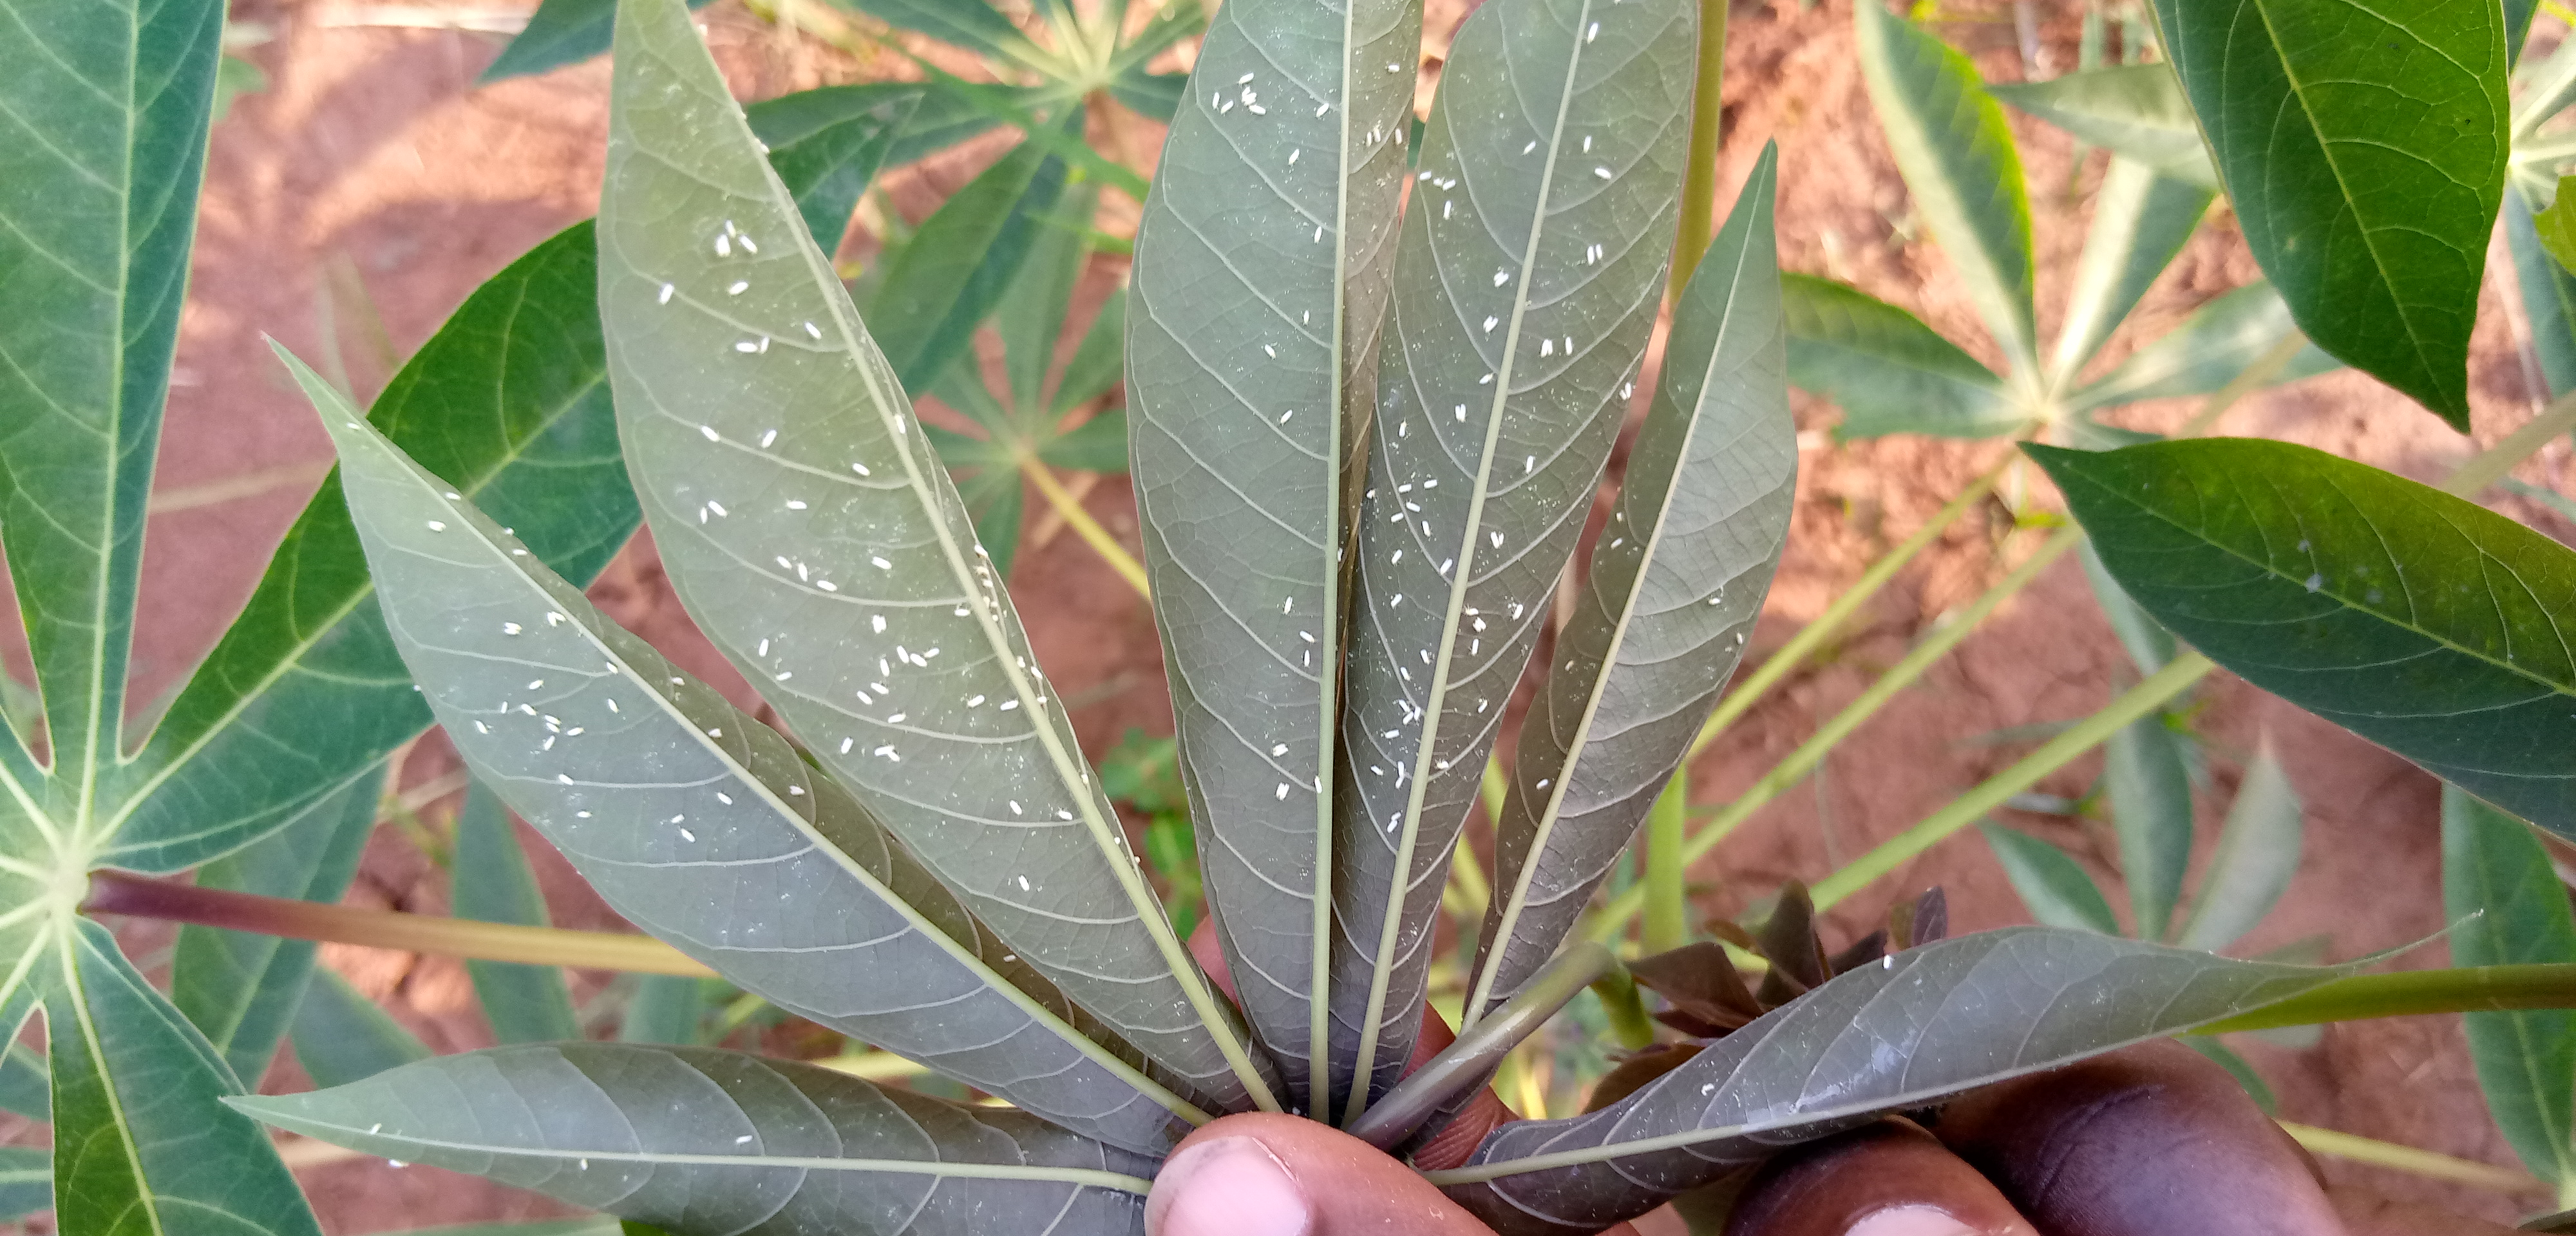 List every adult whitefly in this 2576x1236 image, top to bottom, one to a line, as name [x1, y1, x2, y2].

whitefly [1583, 19, 1600, 45]
whitefly [696, 20, 714, 38]
whitefly [1381, 61, 1404, 76]
whitefly [1236, 71, 1255, 86]
whitefly [1239, 86, 1260, 102]
whitefly [1209, 89, 1220, 111]
whitefly [1218, 97, 1235, 118]
whitefly [1312, 99, 1332, 118]
whitefly [1249, 102, 1269, 118]
whitefly [1392, 122, 1406, 147]
whitefly [1372, 125, 1385, 145]
whitefly [1361, 129, 1377, 151]
whitefly [1577, 133, 1594, 154]
whitefly [1520, 136, 1538, 162]
whitefly [759, 143, 772, 155]
whitefly [1285, 146, 1305, 169]
whitefly [1591, 164, 1615, 183]
whitefly [1417, 168, 1431, 183]
whitefly [1432, 176, 1443, 188]
whitefly [1442, 178, 1456, 192]
whitefly [1441, 200, 1454, 223]
whitefly [722, 216, 741, 239]
whitefly [1311, 223, 1327, 247]
whitefly [714, 233, 736, 259]
whitefly [736, 234, 761, 255]
whitefly [1595, 243, 1604, 262]
whitefly [1586, 245, 1595, 267]
whitefly [1493, 271, 1504, 281]
whitefly [1495, 274, 1510, 288]
whitefly [652, 280, 681, 313]
whitefly [724, 280, 754, 297]
whitefly [1300, 308, 1313, 329]
whitefly [1482, 315, 1493, 328]
whitefly [1486, 317, 1499, 334]
whitefly [804, 318, 826, 343]
whitefly [758, 333, 772, 359]
whitefly [1564, 336, 1575, 357]
whitefly [1539, 337, 1548, 359]
whitefly [1548, 337, 1554, 357]
whitefly [732, 340, 759, 355]
whitefly [1260, 341, 1279, 360]
whitefly [1475, 370, 1495, 388]
whitefly [1624, 382, 1634, 400]
whitefly [1618, 387, 1627, 402]
whitefly [1454, 403, 1461, 421]
whitefly [1461, 404, 1468, 424]
whitefly [1278, 405, 1296, 428]
whitefly [891, 410, 910, 436]
whitefly [343, 418, 363, 433]
whitefly [1397, 419, 1410, 438]
whitefly [697, 422, 721, 445]
whitefly [759, 427, 782, 451]
whitefly [1522, 453, 1536, 477]
whitefly [849, 460, 873, 480]
whitefly [1422, 478, 1441, 491]
whitefly [1397, 482, 1413, 494]
whitefly [1365, 488, 1376, 501]
whitefly [441, 489, 466, 503]
whitefly [781, 496, 810, 514]
whitefly [706, 498, 730, 520]
whitefly [1405, 501, 1421, 514]
whitefly [697, 504, 709, 529]
whitefly [1614, 510, 1625, 524]
whitefly [1388, 511, 1405, 525]
whitefly [424, 517, 448, 534]
whitefly [1421, 520, 1433, 538]
whitefly [503, 525, 518, 538]
whitefly [1490, 530, 1501, 550]
whitefly [1499, 531, 1506, 545]
whitefly [1607, 535, 1625, 550]
whitefly [971, 541, 992, 560]
whitefly [1336, 544, 1345, 565]
whitefly [509, 545, 531, 559]
whitefly [1388, 548, 1405, 568]
whitefly [775, 553, 794, 572]
whitefly [867, 553, 894, 571]
whitefly [1438, 556, 1456, 577]
whitefly [795, 559, 811, 583]
whitefly [974, 563, 994, 577]
whitefly [978, 577, 998, 589]
whitefly [815, 577, 840, 595]
whitefly [1389, 592, 1404, 609]
whitefly [981, 593, 989, 613]
whitefly [1280, 593, 1298, 617]
whitefly [1706, 595, 1723, 606]
whitefly [1511, 603, 1524, 622]
whitefly [952, 604, 972, 621]
whitefly [1464, 605, 1480, 615]
whitefly [546, 610, 558, 629]
whitefly [551, 610, 568, 624]
whitefly [868, 611, 891, 635]
whitefly [1475, 616, 1486, 630]
whitefly [1471, 619, 1482, 633]
whitefly [504, 620, 522, 631]
whitefly [504, 626, 522, 637]
whitefly [1297, 628, 1318, 644]
whitefly [1734, 629, 1745, 648]
whitefly [755, 633, 772, 660]
whitefly [1470, 638, 1481, 657]
whitefly [896, 642, 910, 666]
whitefly [920, 644, 942, 659]
whitefly [1300, 648, 1314, 670]
whitefly [1419, 648, 1433, 666]
whitefly [909, 652, 927, 669]
whitefly [1014, 653, 1028, 671]
whitefly [877, 655, 893, 679]
whitefly [1562, 657, 1577, 673]
whitefly [603, 660, 622, 677]
whitefly [1030, 664, 1045, 681]
whitefly [1397, 665, 1413, 682]
whitefly [772, 668, 796, 683]
whitefly [668, 673, 690, 689]
whitefly [526, 676, 545, 693]
whitefly [869, 679, 891, 696]
whitefly [854, 689, 873, 707]
whitefly [960, 690, 987, 712]
whitefly [1034, 693, 1049, 706]
whitefly [606, 695, 621, 716]
whitefly [997, 695, 1024, 715]
whitefly [497, 697, 511, 718]
whitefly [1397, 698, 1411, 713]
whitefly [1475, 698, 1489, 714]
whitefly [518, 700, 538, 718]
whitefly [1412, 704, 1423, 724]
whitefly [884, 709, 908, 726]
whitefly [1402, 711, 1416, 727]
whitefly [541, 713, 563, 726]
whitefly [472, 715, 489, 735]
whitefly [544, 720, 562, 733]
whitefly [563, 724, 587, 741]
whitefly [706, 724, 729, 741]
whitefly [1383, 727, 1401, 740]
whitefly [541, 733, 558, 754]
whitefly [839, 735, 856, 757]
whitefly [870, 741, 898, 755]
whitefly [1271, 742, 1291, 757]
whitefly [887, 751, 905, 765]
whitefly [1433, 760, 1452, 771]
whitefly [1396, 760, 1408, 776]
whitefly [1368, 765, 1385, 777]
whitefly [553, 770, 580, 789]
whitefly [1078, 771, 1092, 787]
whitefly [1311, 773, 1326, 796]
whitefly [1533, 776, 1551, 792]
whitefly [1394, 776, 1407, 789]
whitefly [1272, 779, 1292, 803]
whitefly [786, 780, 808, 800]
whitefly [714, 785, 735, 809]
whitefly [1007, 795, 1026, 818]
whitefly [1054, 806, 1075, 823]
whitefly [574, 807, 596, 821]
whitefly [668, 810, 686, 827]
whitefly [1391, 811, 1403, 821]
whitefly [1386, 820, 1399, 834]
whitefly [680, 825, 698, 846]
whitefly [1113, 833, 1123, 846]
whitefly [1016, 872, 1034, 893]
whitefly [1000, 949, 1023, 967]
whitefly [1881, 953, 1894, 972]
whitefly [1698, 1080, 1717, 1098]
whitefly [1290, 1104, 1302, 1116]
whitefly [368, 1119, 383, 1136]
whitefly [732, 1130, 756, 1146]
whitefly [578, 1154, 592, 1172]
whitefly [385, 1155, 414, 1173]